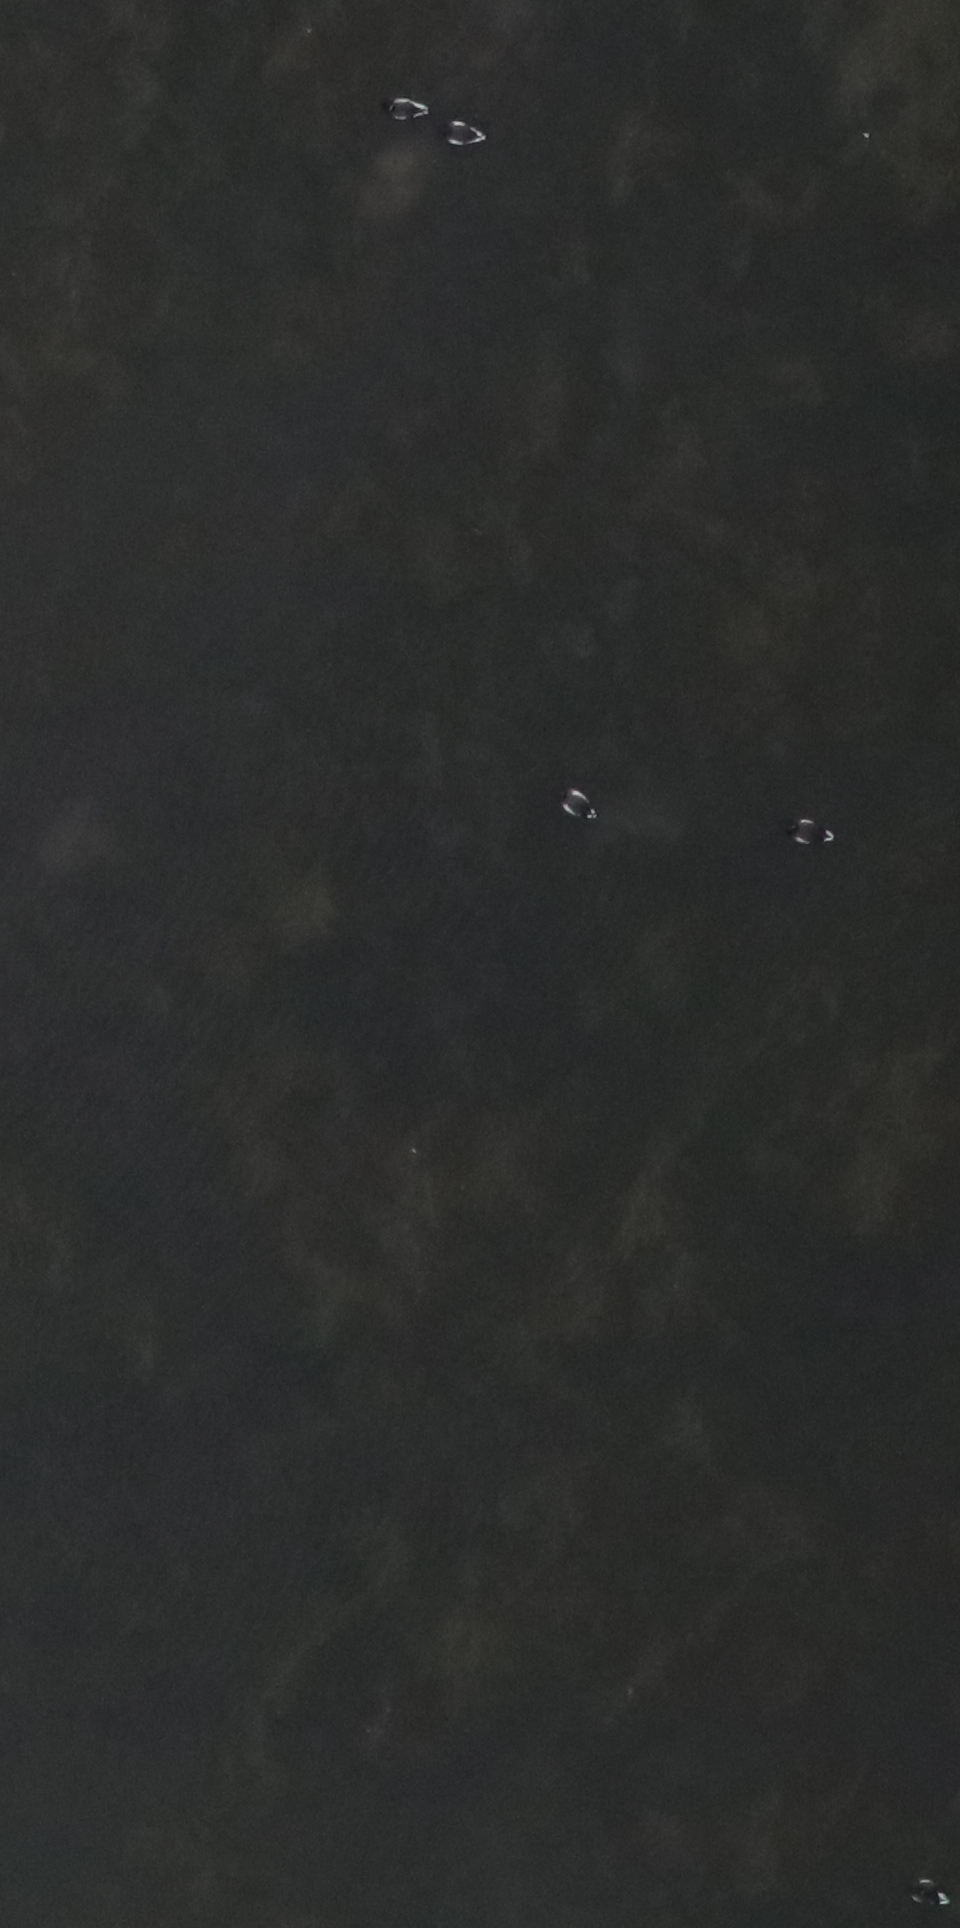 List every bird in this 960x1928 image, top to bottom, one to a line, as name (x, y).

brant (404, 109)
brant (462, 133)
brant (576, 802)
brant (807, 831)
brant (925, 1887)